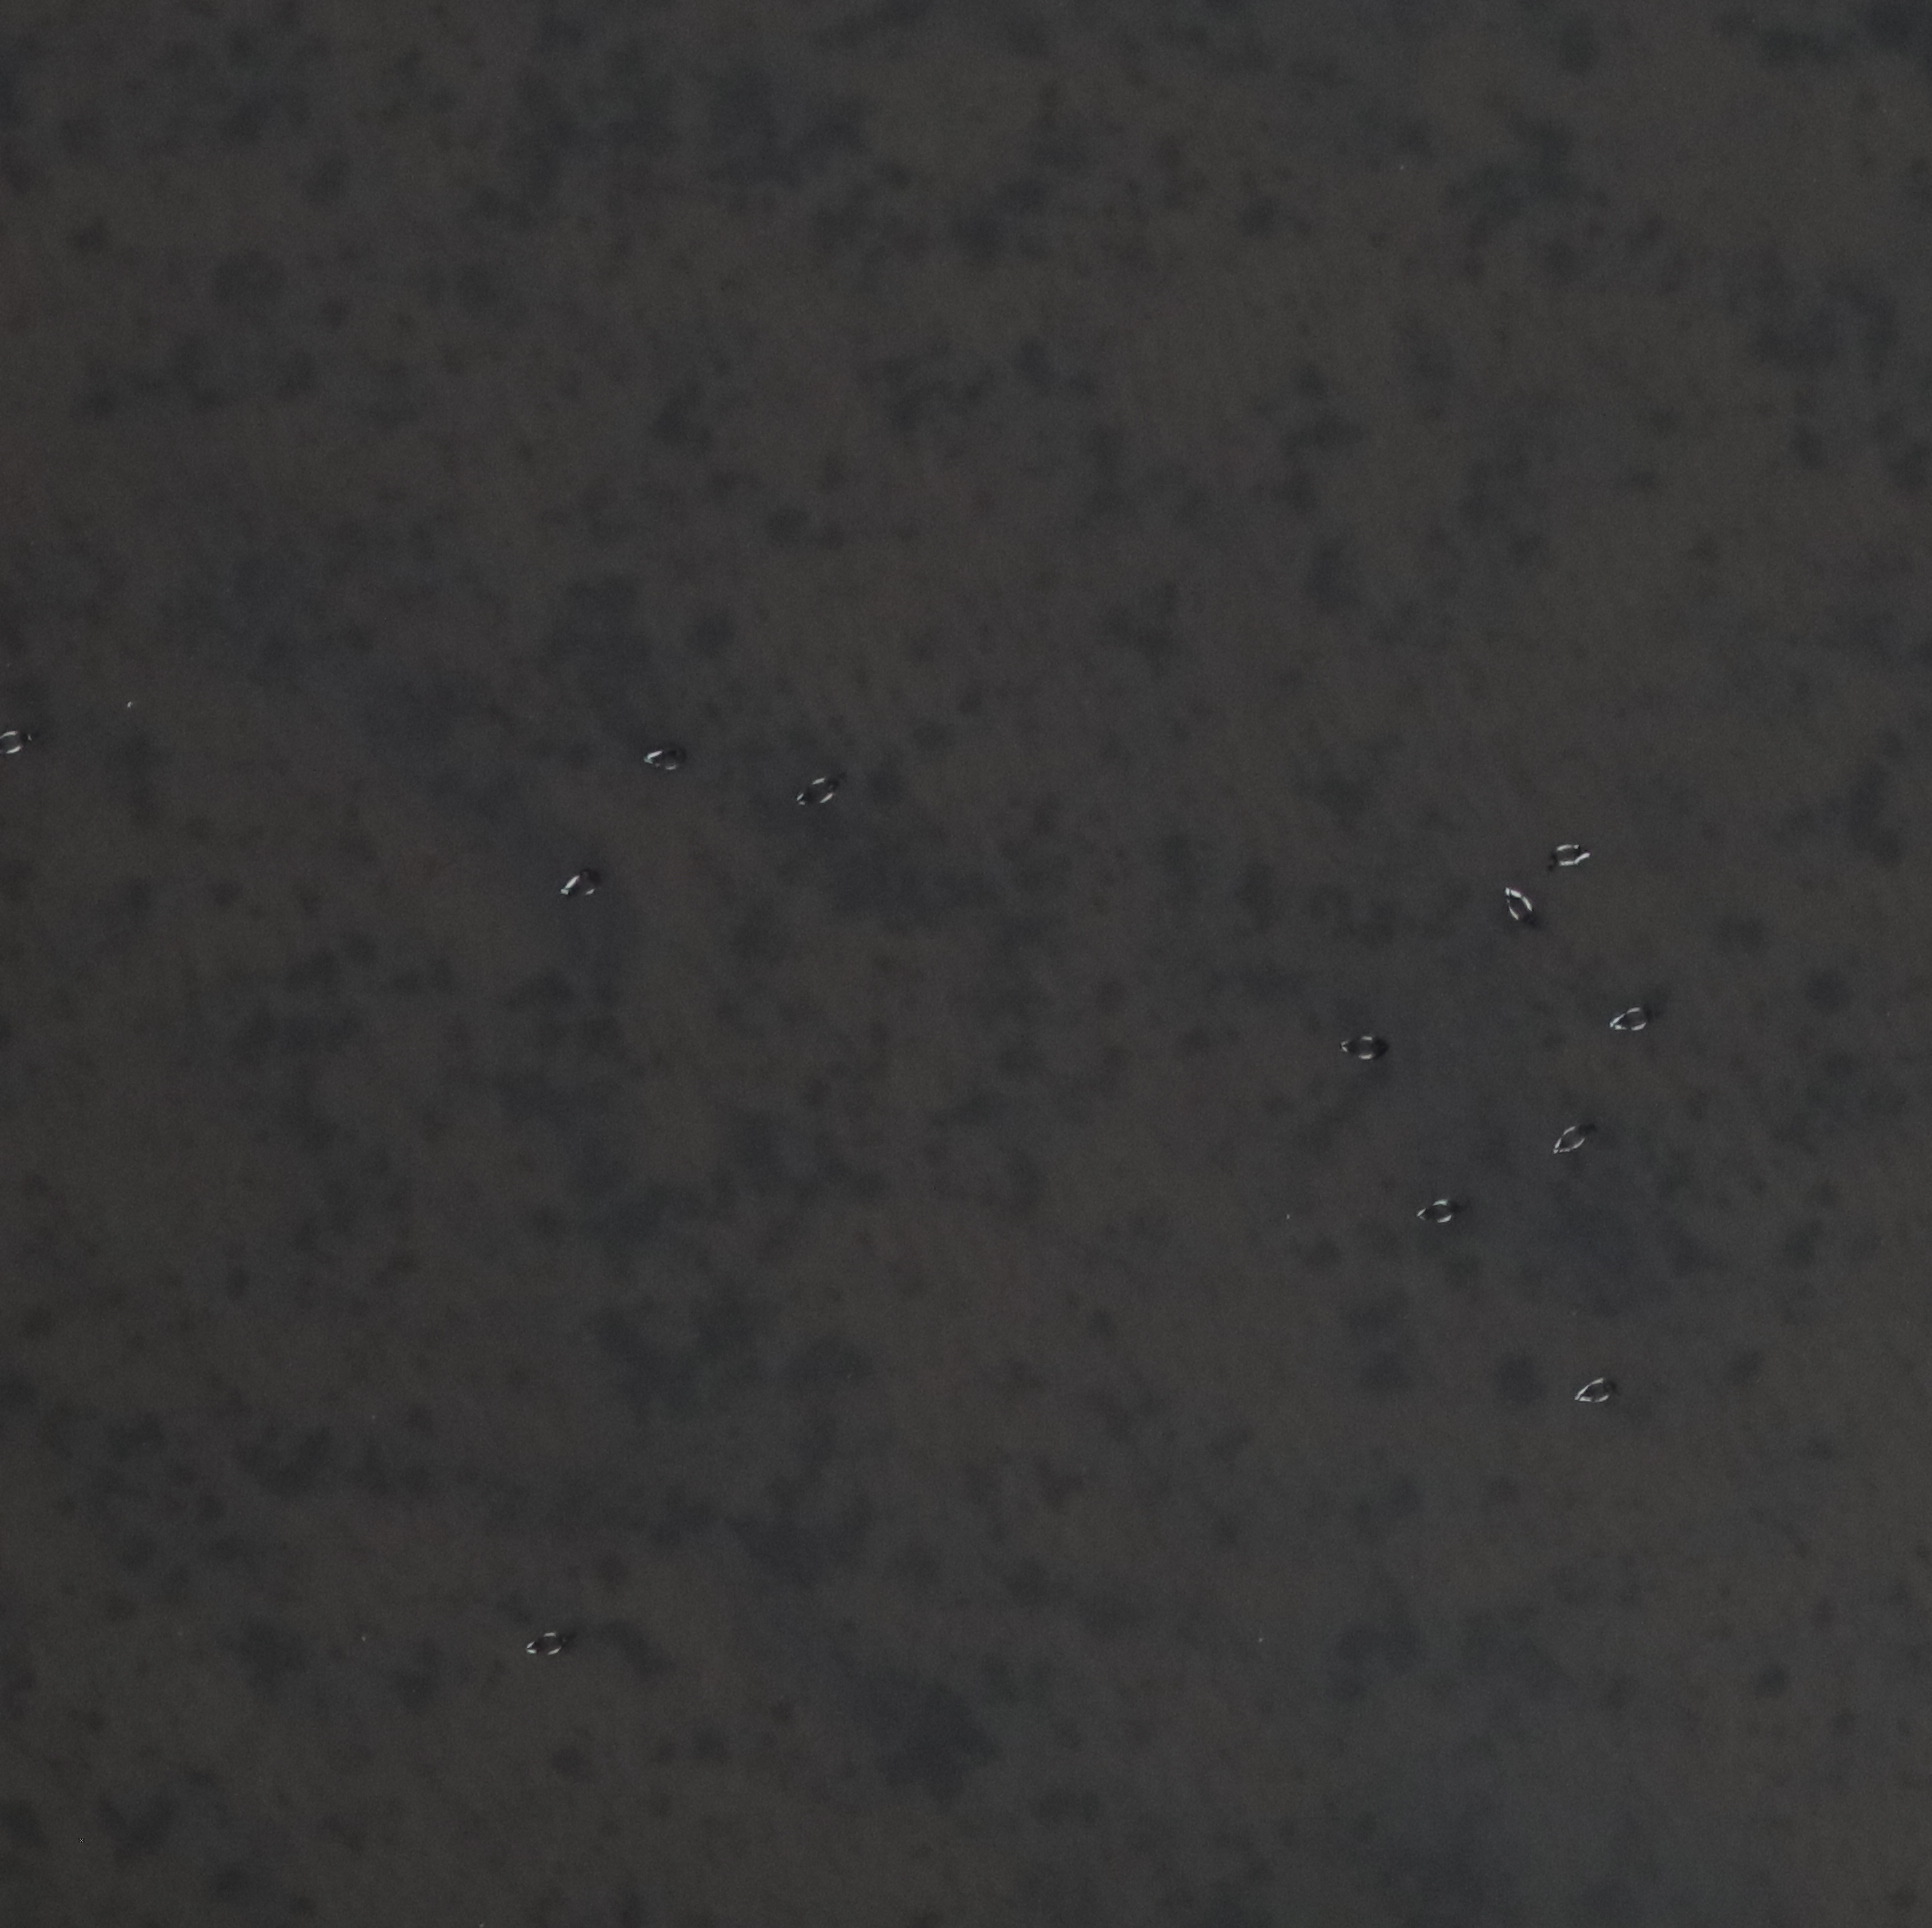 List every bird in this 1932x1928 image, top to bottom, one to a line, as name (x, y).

brant (12, 741)
brant (666, 756)
brant (820, 790)
brant (1566, 856)
brant (582, 885)
brant (1519, 905)
brant (1634, 1020)
brant (1362, 1047)
brant (1574, 1139)
brant (1439, 1211)
brant (1593, 1388)
brant (547, 1643)